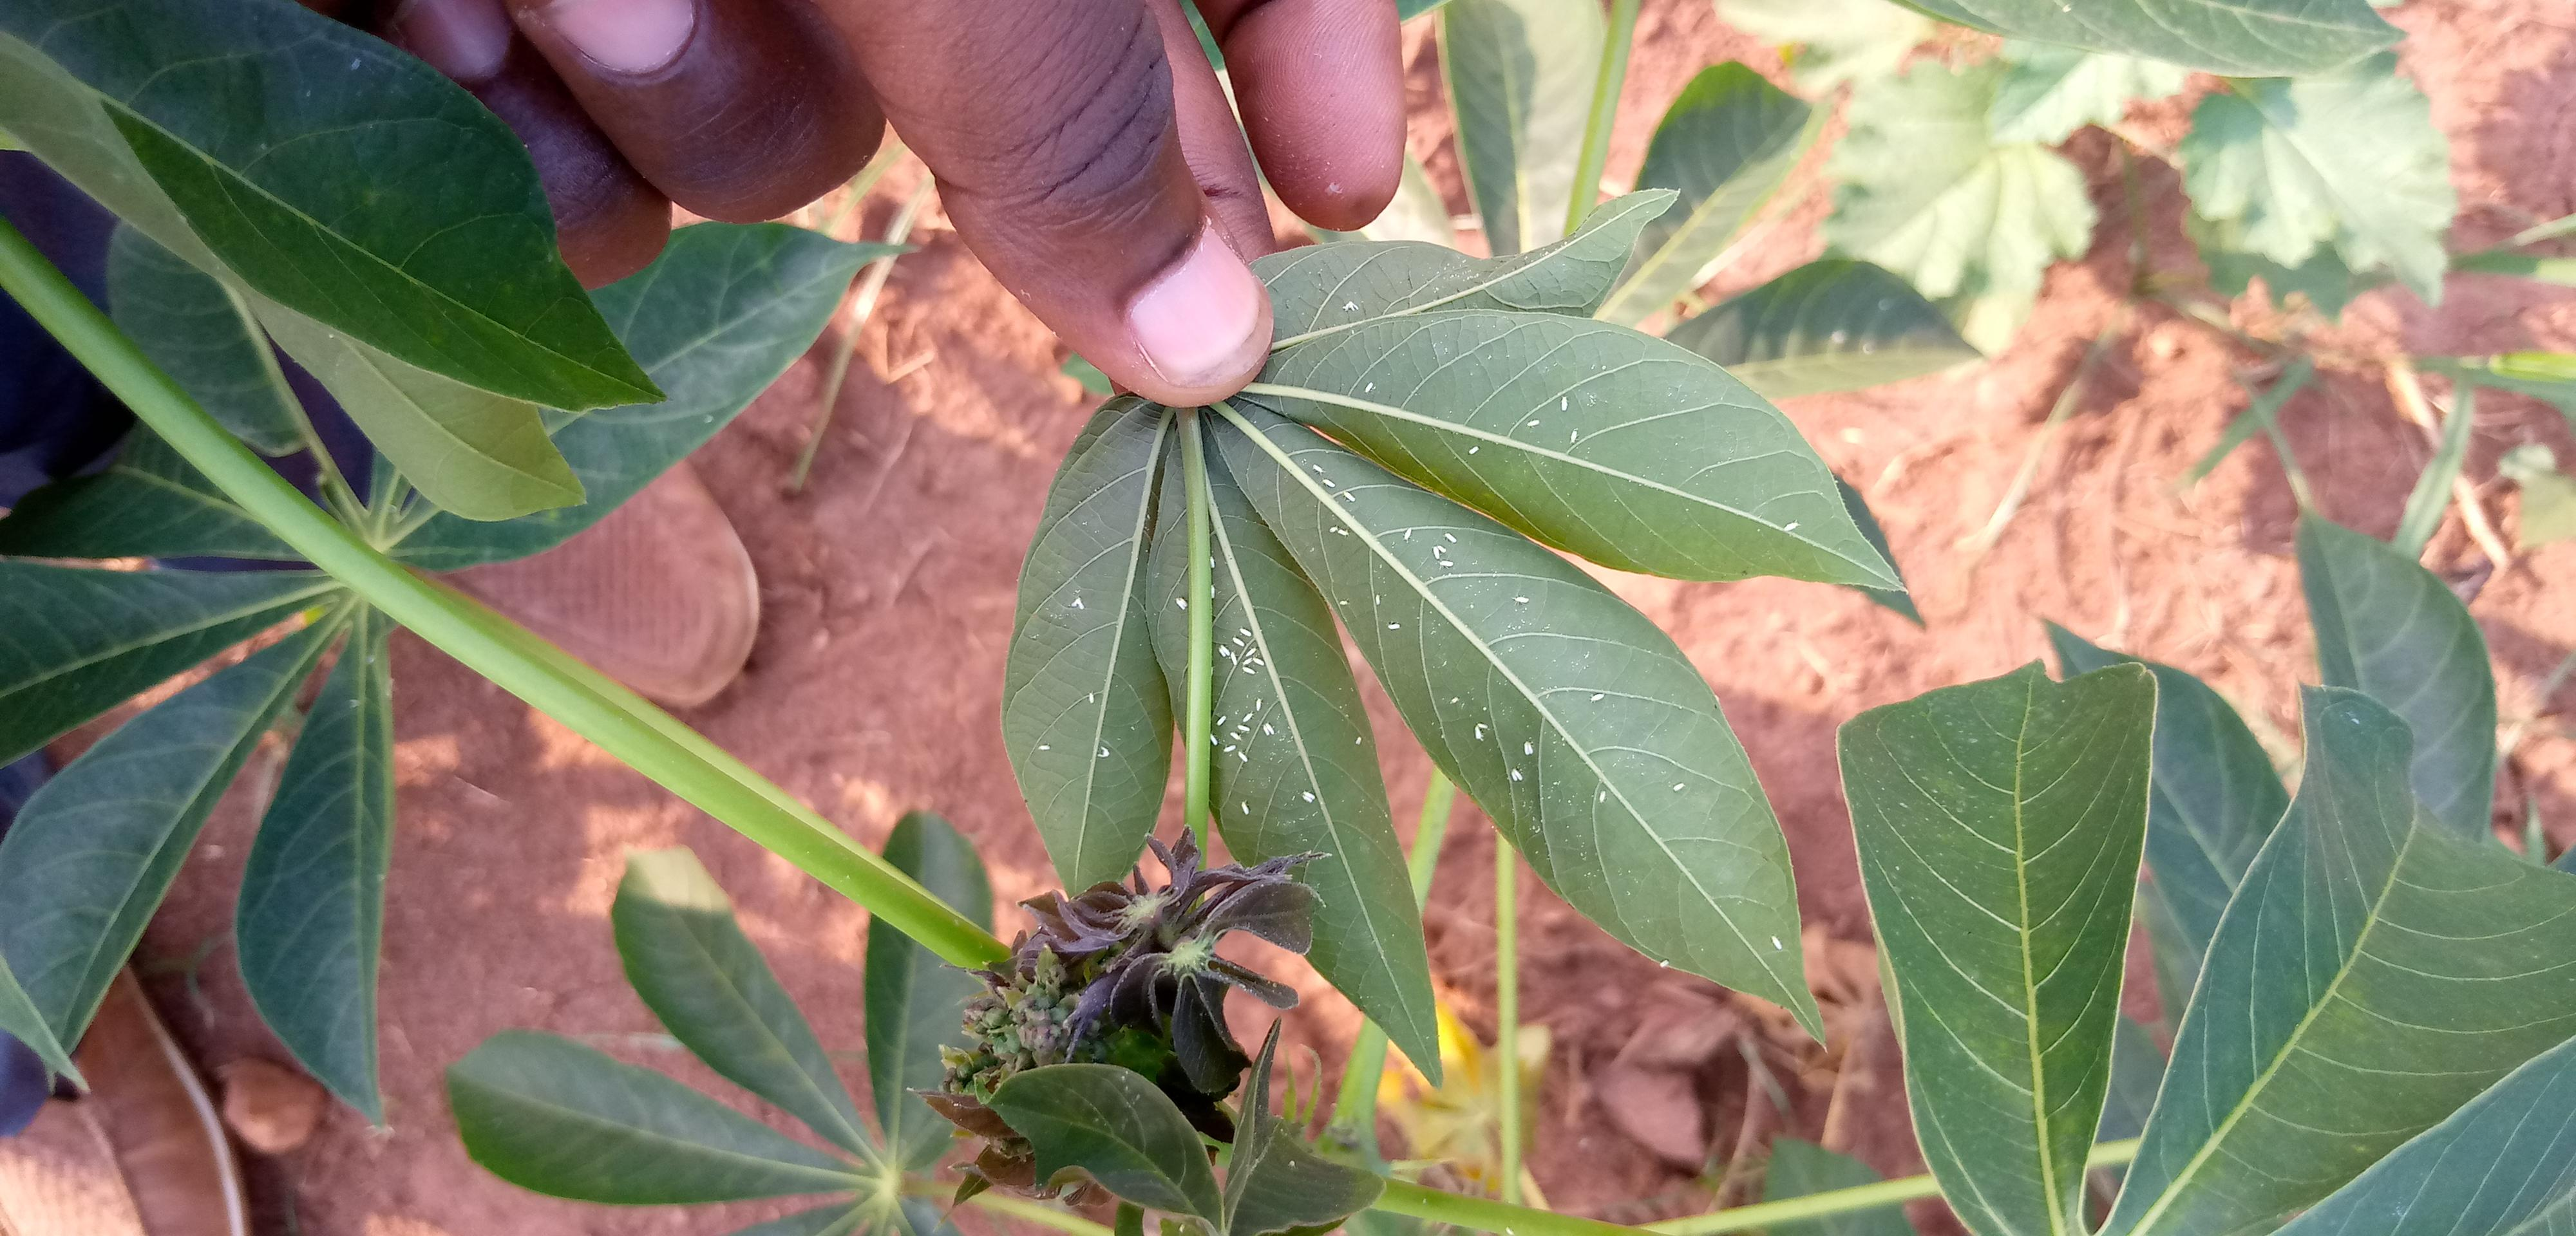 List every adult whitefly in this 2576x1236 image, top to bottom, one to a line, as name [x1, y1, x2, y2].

whitefly [1339, 296, 1362, 314]
whitefly [1363, 380, 1377, 396]
whitefly [1560, 395, 1569, 412]
whitefly [1526, 417, 1541, 429]
whitefly [1568, 427, 1579, 447]
whitefly [1467, 443, 1480, 459]
whitefly [1311, 463, 1323, 474]
whitefly [1321, 478, 1336, 489]
whitefly [1342, 491, 1356, 503]
whitefly [1778, 518, 1803, 532]
whitefly [1329, 526, 1338, 534]
whitefly [1402, 526, 1414, 543]
whitefly [1338, 529, 1349, 537]
whitefly [1442, 531, 1458, 545]
whitefly [1437, 544, 1448, 555]
whitefly [1432, 545, 1441, 560]
whitefly [1209, 555, 1217, 570]
whitefly [1437, 559, 1455, 570]
whitefly [1210, 584, 1217, 600]
whitefly [1374, 593, 1383, 606]
whitefly [1511, 594, 1531, 606]
whitefly [1071, 595, 1085, 611]
whitefly [1175, 597, 1190, 610]
whitefly [1338, 599, 1350, 608]
whitefly [1386, 622, 1402, 632]
whitefly [1238, 627, 1253, 638]
whitefly [1231, 635, 1245, 649]
whitefly [1221, 644, 1231, 656]
whitefly [1217, 646, 1226, 657]
whitefly [1245, 647, 1258, 658]
whitefly [1243, 657, 1253, 666]
whitefly [1253, 657, 1265, 667]
whitefly [1242, 666, 1256, 676]
whitefly [1087, 689, 1097, 705]
whitefly [1588, 691, 1607, 705]
whitefly [1255, 697, 1264, 713]
whitefly [1242, 711, 1255, 723]
whitefly [1217, 714, 1227, 727]
whitefly [1265, 722, 1276, 735]
whitefly [1477, 722, 1490, 730]
whitefly [1237, 724, 1251, 733]
whitefly [1262, 724, 1270, 736]
whitefly [1474, 726, 1484, 740]
whitefly [1229, 731, 1243, 742]
whitefly [1209, 733, 1219, 747]
whitefly [1354, 734, 1364, 747]
whitefly [1522, 740, 1535, 756]
whitefly [1037, 742, 1053, 753]
whitefly [1223, 744, 1237, 754]
whitefly [1096, 745, 1111, 760]
whitefly [1238, 750, 1249, 763]
whitefly [1513, 768, 1524, 781]
whitefly [1510, 771, 1517, 782]
whitefly [1671, 781, 1687, 794]
whitefly [1597, 787, 1607, 805]
whitefly [1302, 791, 1316, 800]
whitefly [1301, 794, 1313, 803]
whitefly [1240, 800, 1251, 817]
whitefly [1768, 932, 1786, 953]
whitefly [1658, 958, 1671, 971]